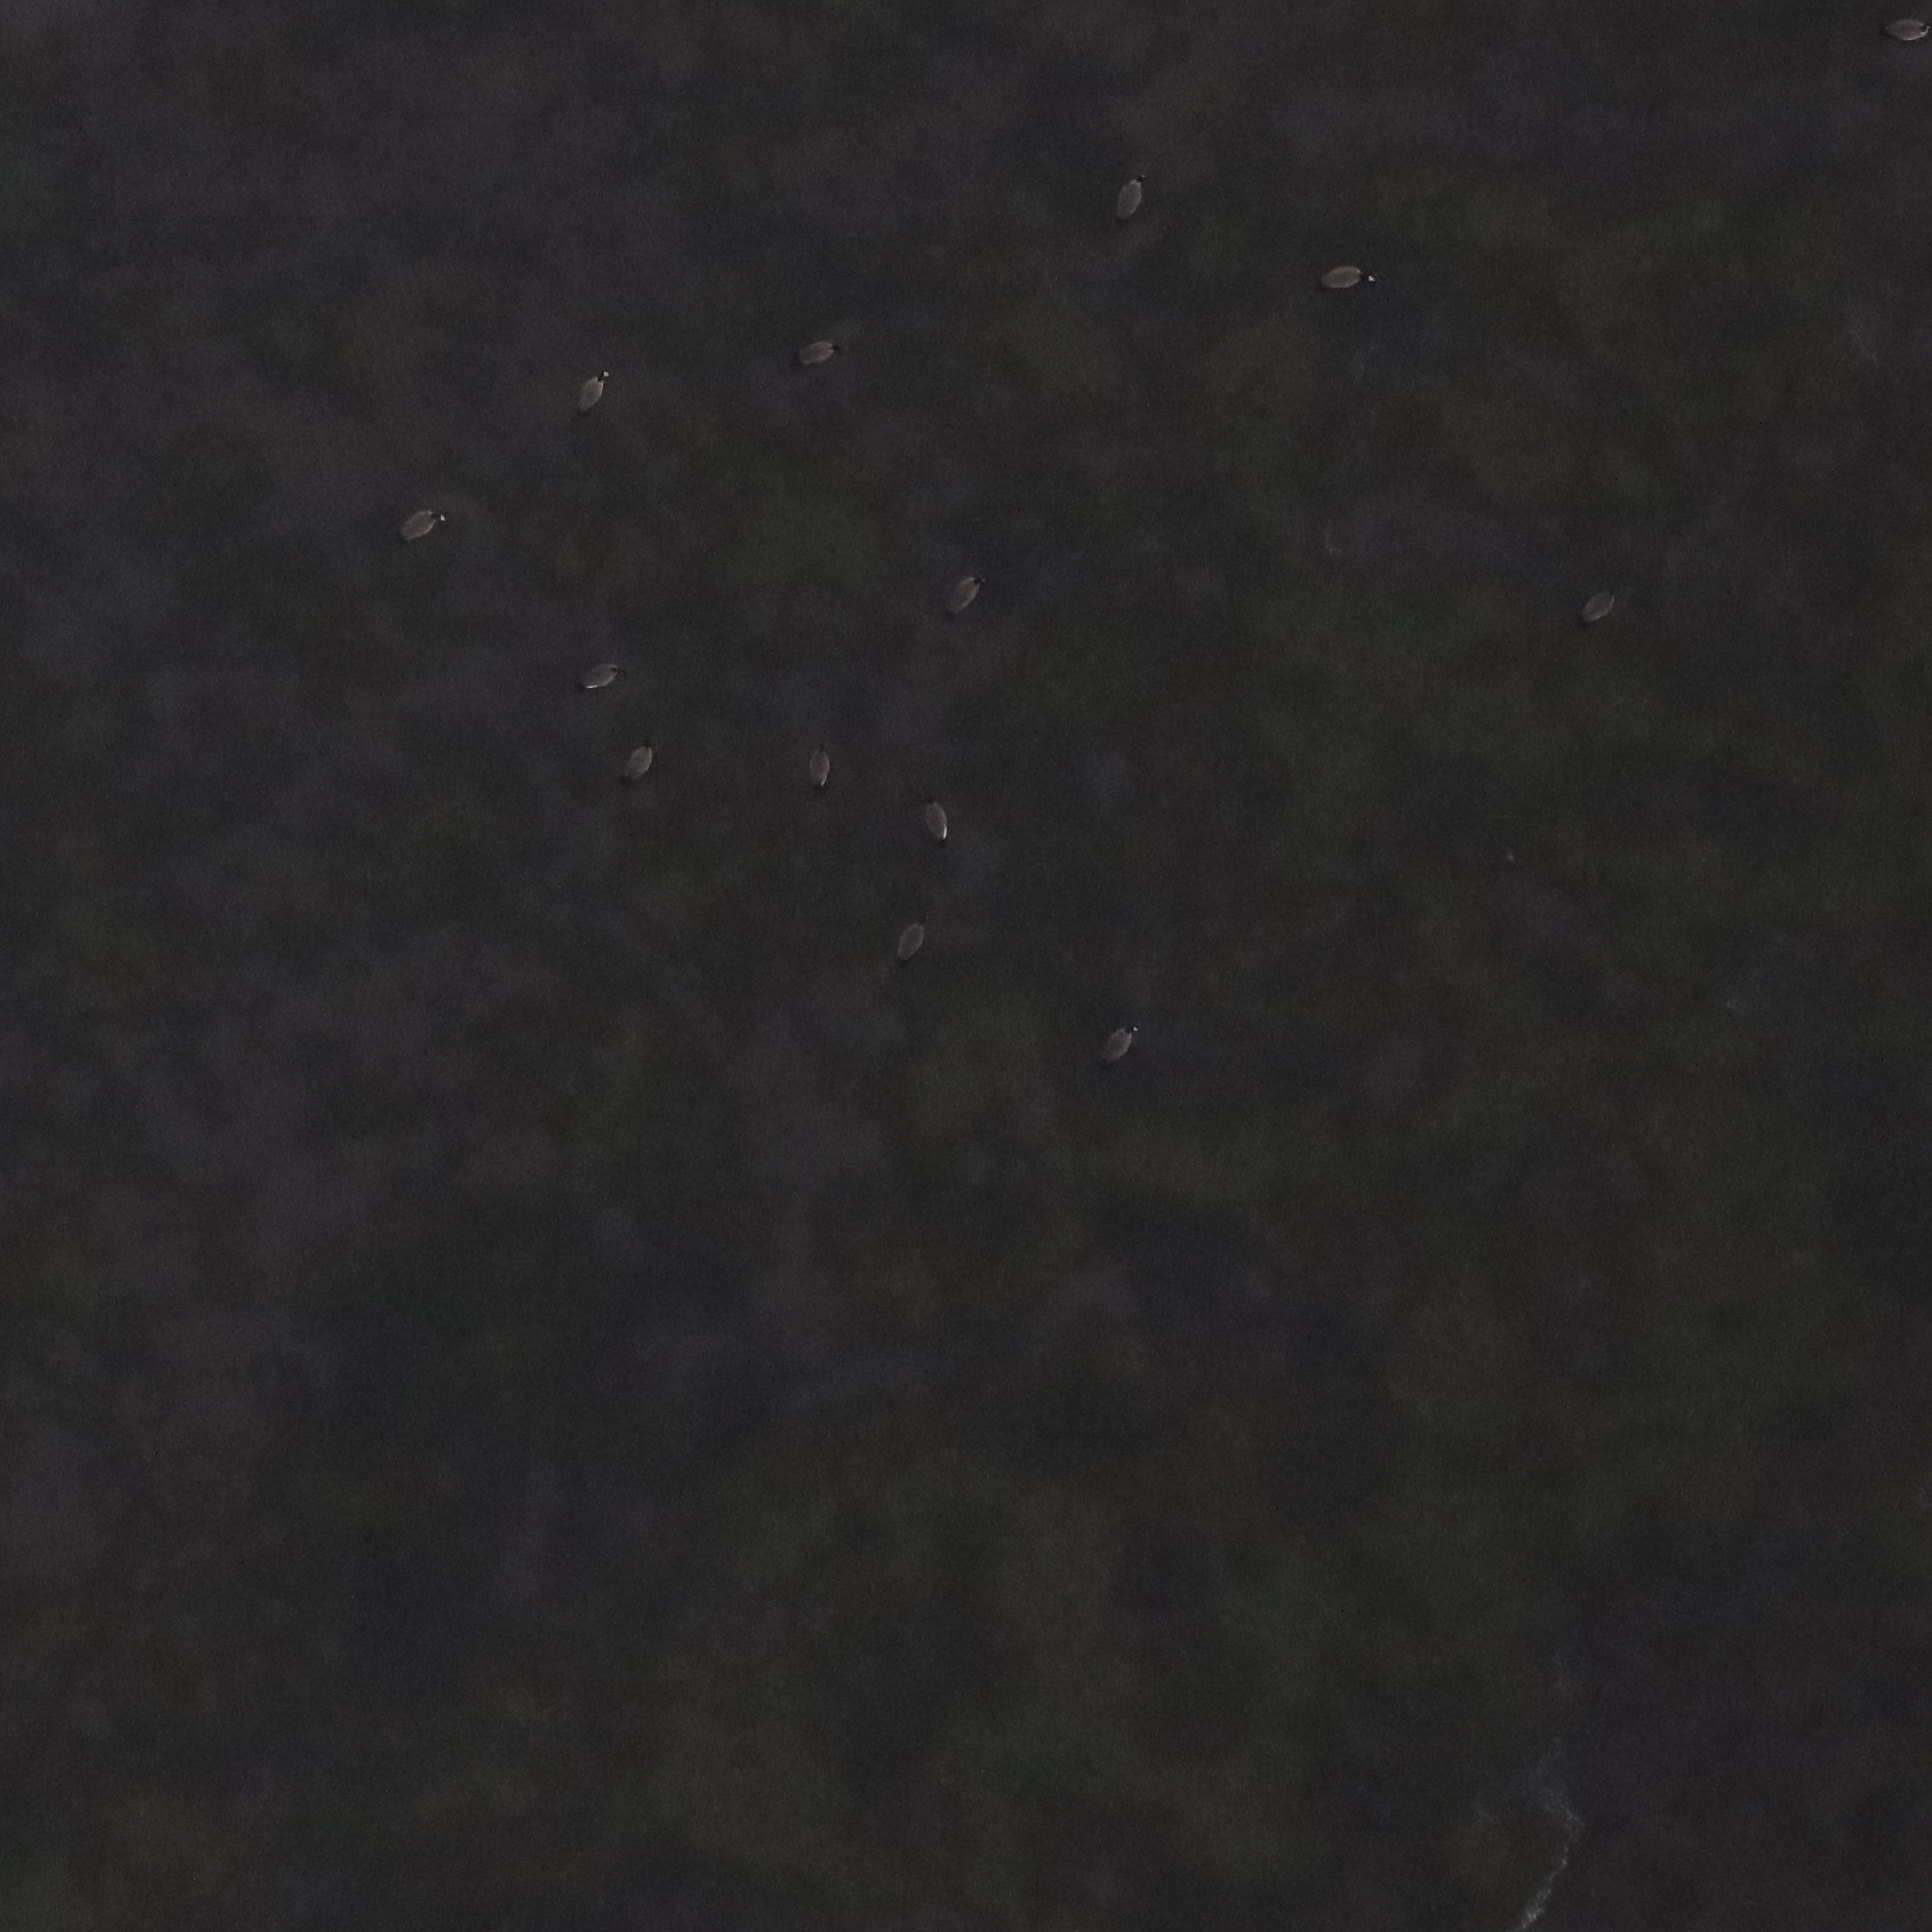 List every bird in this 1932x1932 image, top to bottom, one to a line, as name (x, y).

Canada goose (1907, 29)
Canada goose (1130, 200)
Canada goose (1344, 278)
Canada goose (817, 352)
Canada goose (590, 393)
Canada goose (417, 525)
Canada goose (962, 594)
Canada goose (1600, 608)
Canada goose (598, 677)
Canada goose (638, 763)
Canada goose (818, 766)
Canada goose (936, 820)
Canada goose (911, 940)
Canada goose (1118, 1043)